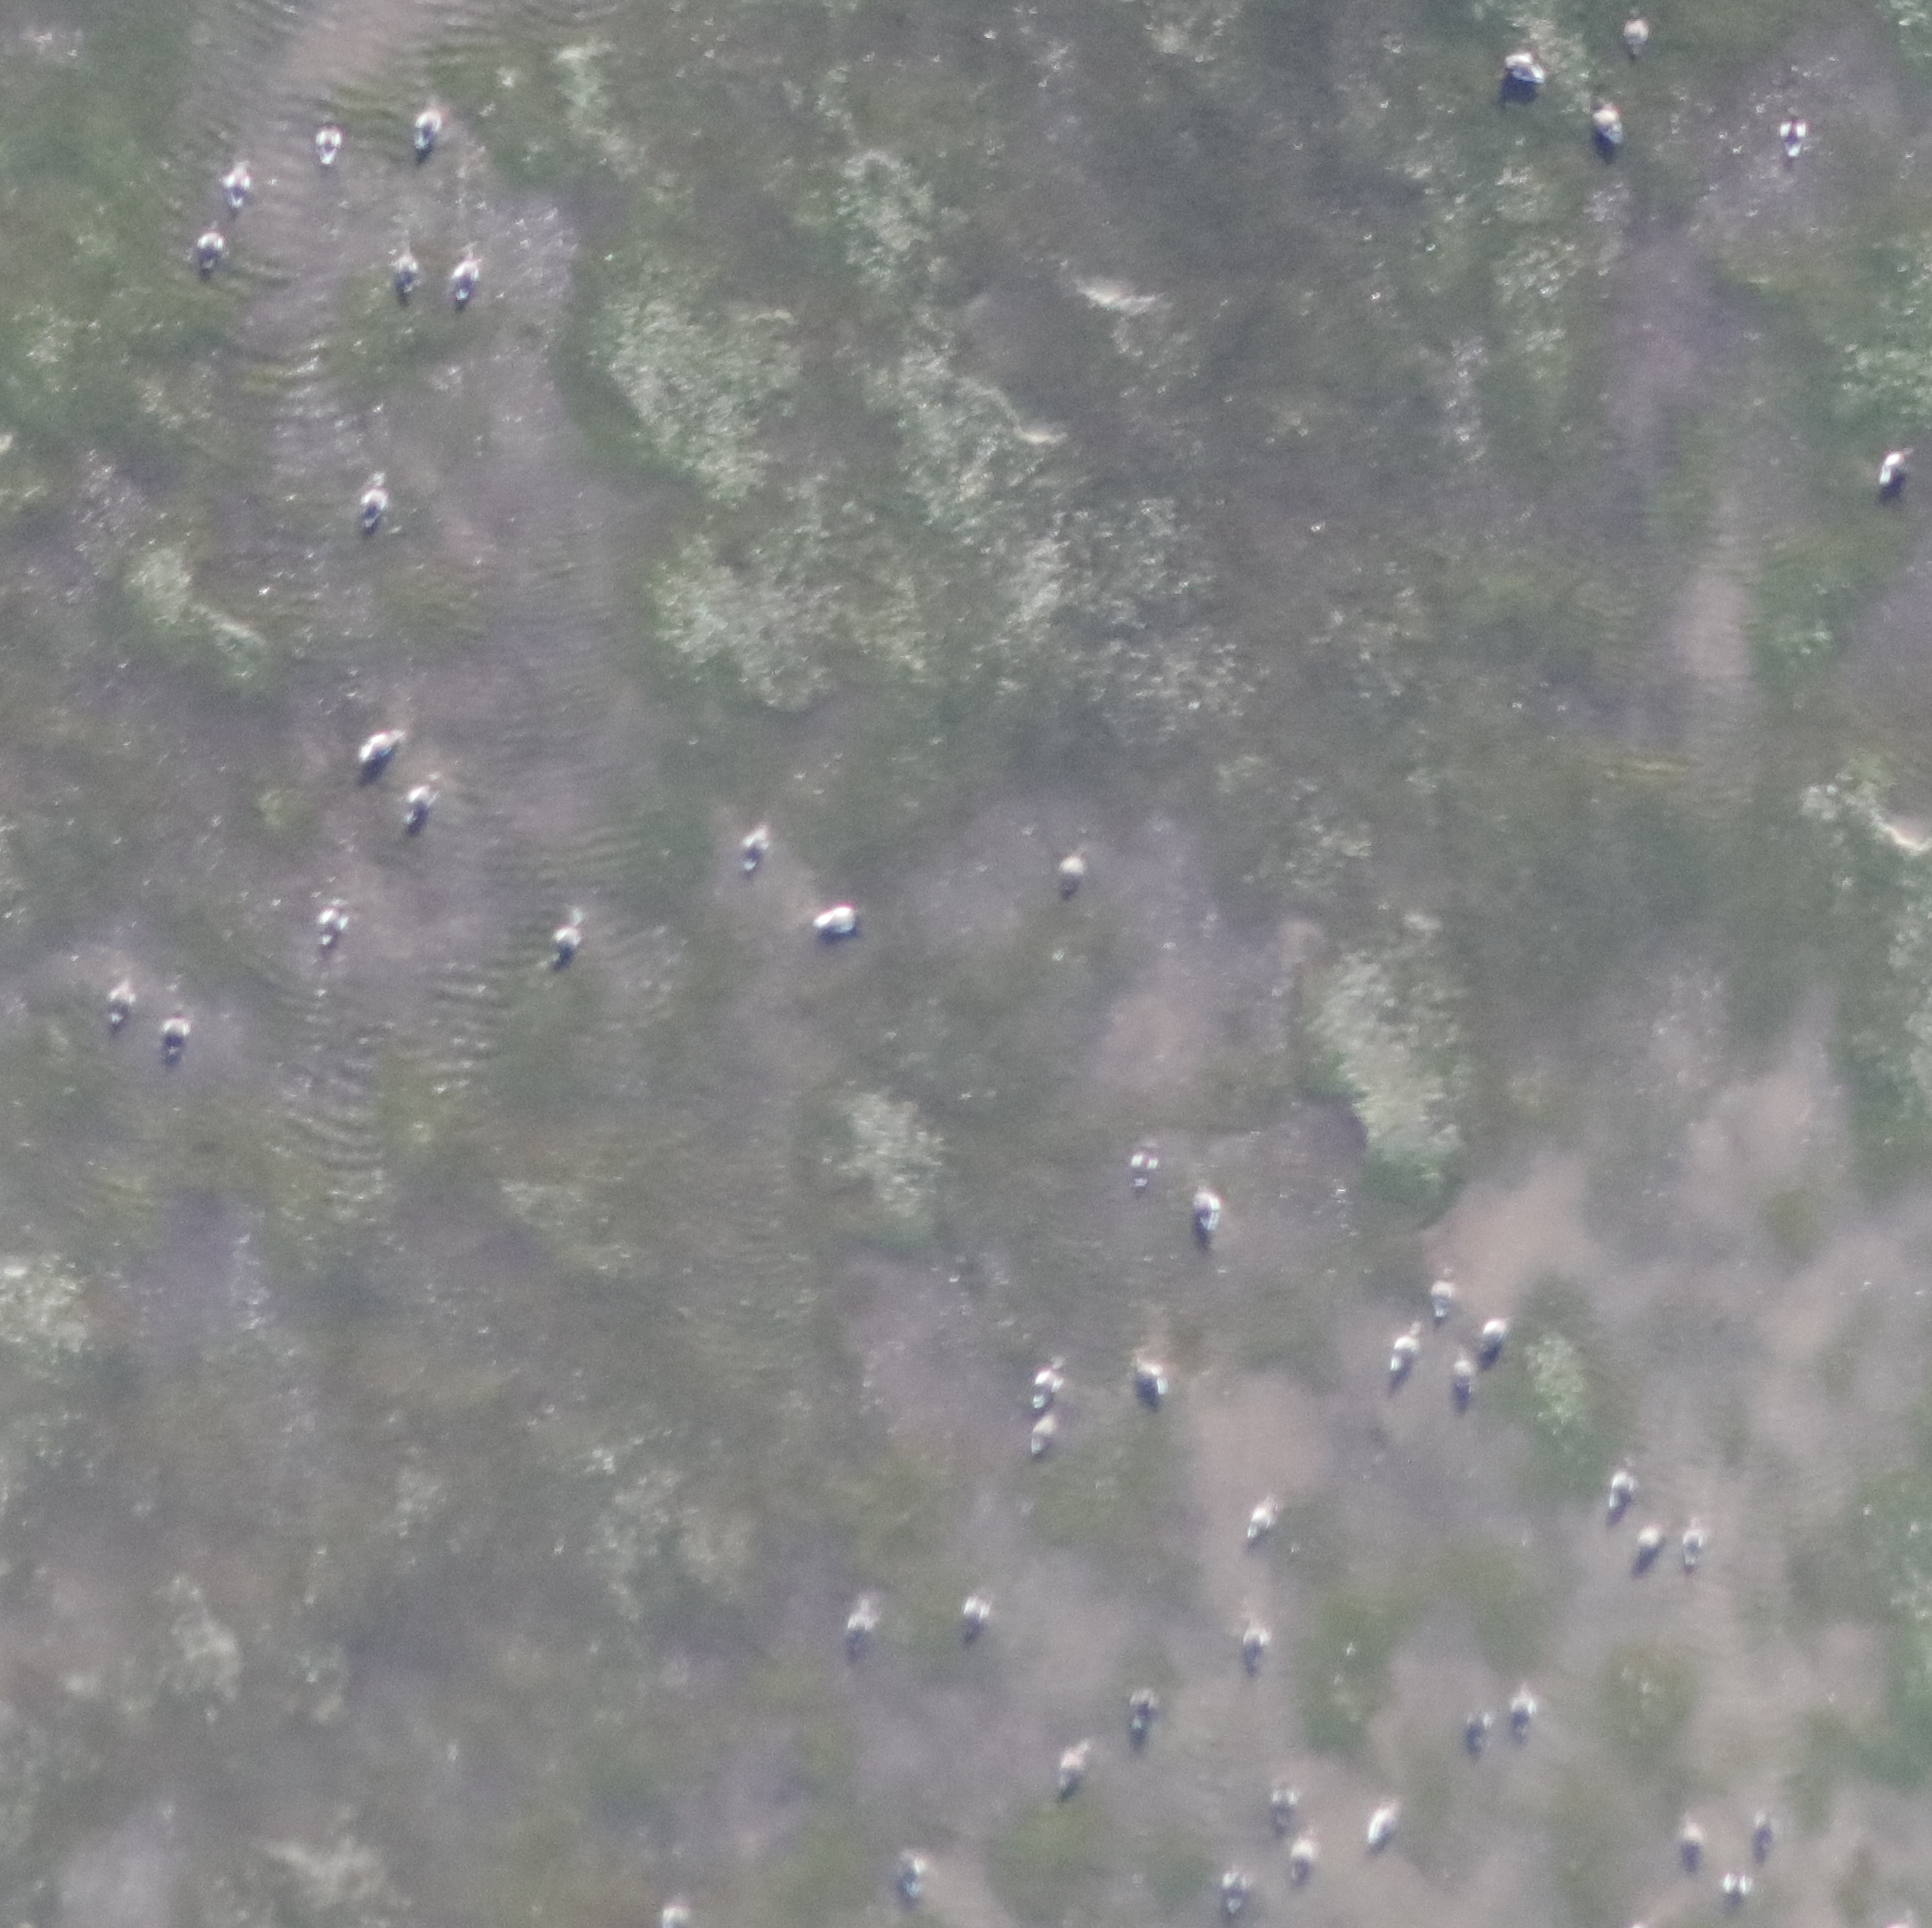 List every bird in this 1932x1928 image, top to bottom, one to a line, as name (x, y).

brant (1647, 25)
brant (1523, 68)
brant (1608, 120)
brant (422, 131)
brant (1796, 137)
brant (333, 150)
brant (240, 186)
brant (208, 246)
brant (478, 269)
brant (409, 270)
brant (1895, 468)
brant (375, 498)
brant (380, 751)
brant (420, 804)
brant (754, 857)
brant (1075, 875)
brant (844, 915)
brant (330, 926)
brant (568, 958)
brant (118, 1002)
brant (176, 1039)
brant (1144, 1171)
brant (1213, 1209)
brant (1440, 1287)
brant (1502, 1331)
brant (1417, 1344)
brant (1470, 1377)
brant (1151, 1379)
brant (1042, 1380)
brant (1047, 1448)
brant (1632, 1488)
brant (1265, 1518)
brant (1652, 1542)
brant (1693, 1549)
brant (979, 1612)
brant (850, 1630)
brant (1257, 1636)
brant (1143, 1697)
brant (1530, 1708)
brant (1481, 1722)
brant (1065, 1769)
brant (1287, 1813)
brant (1390, 1818)
brant (1768, 1838)
brant (1694, 1855)
brant (1293, 1869)
brant (918, 1874)
brant (1744, 1898)
brant (1233, 1903)